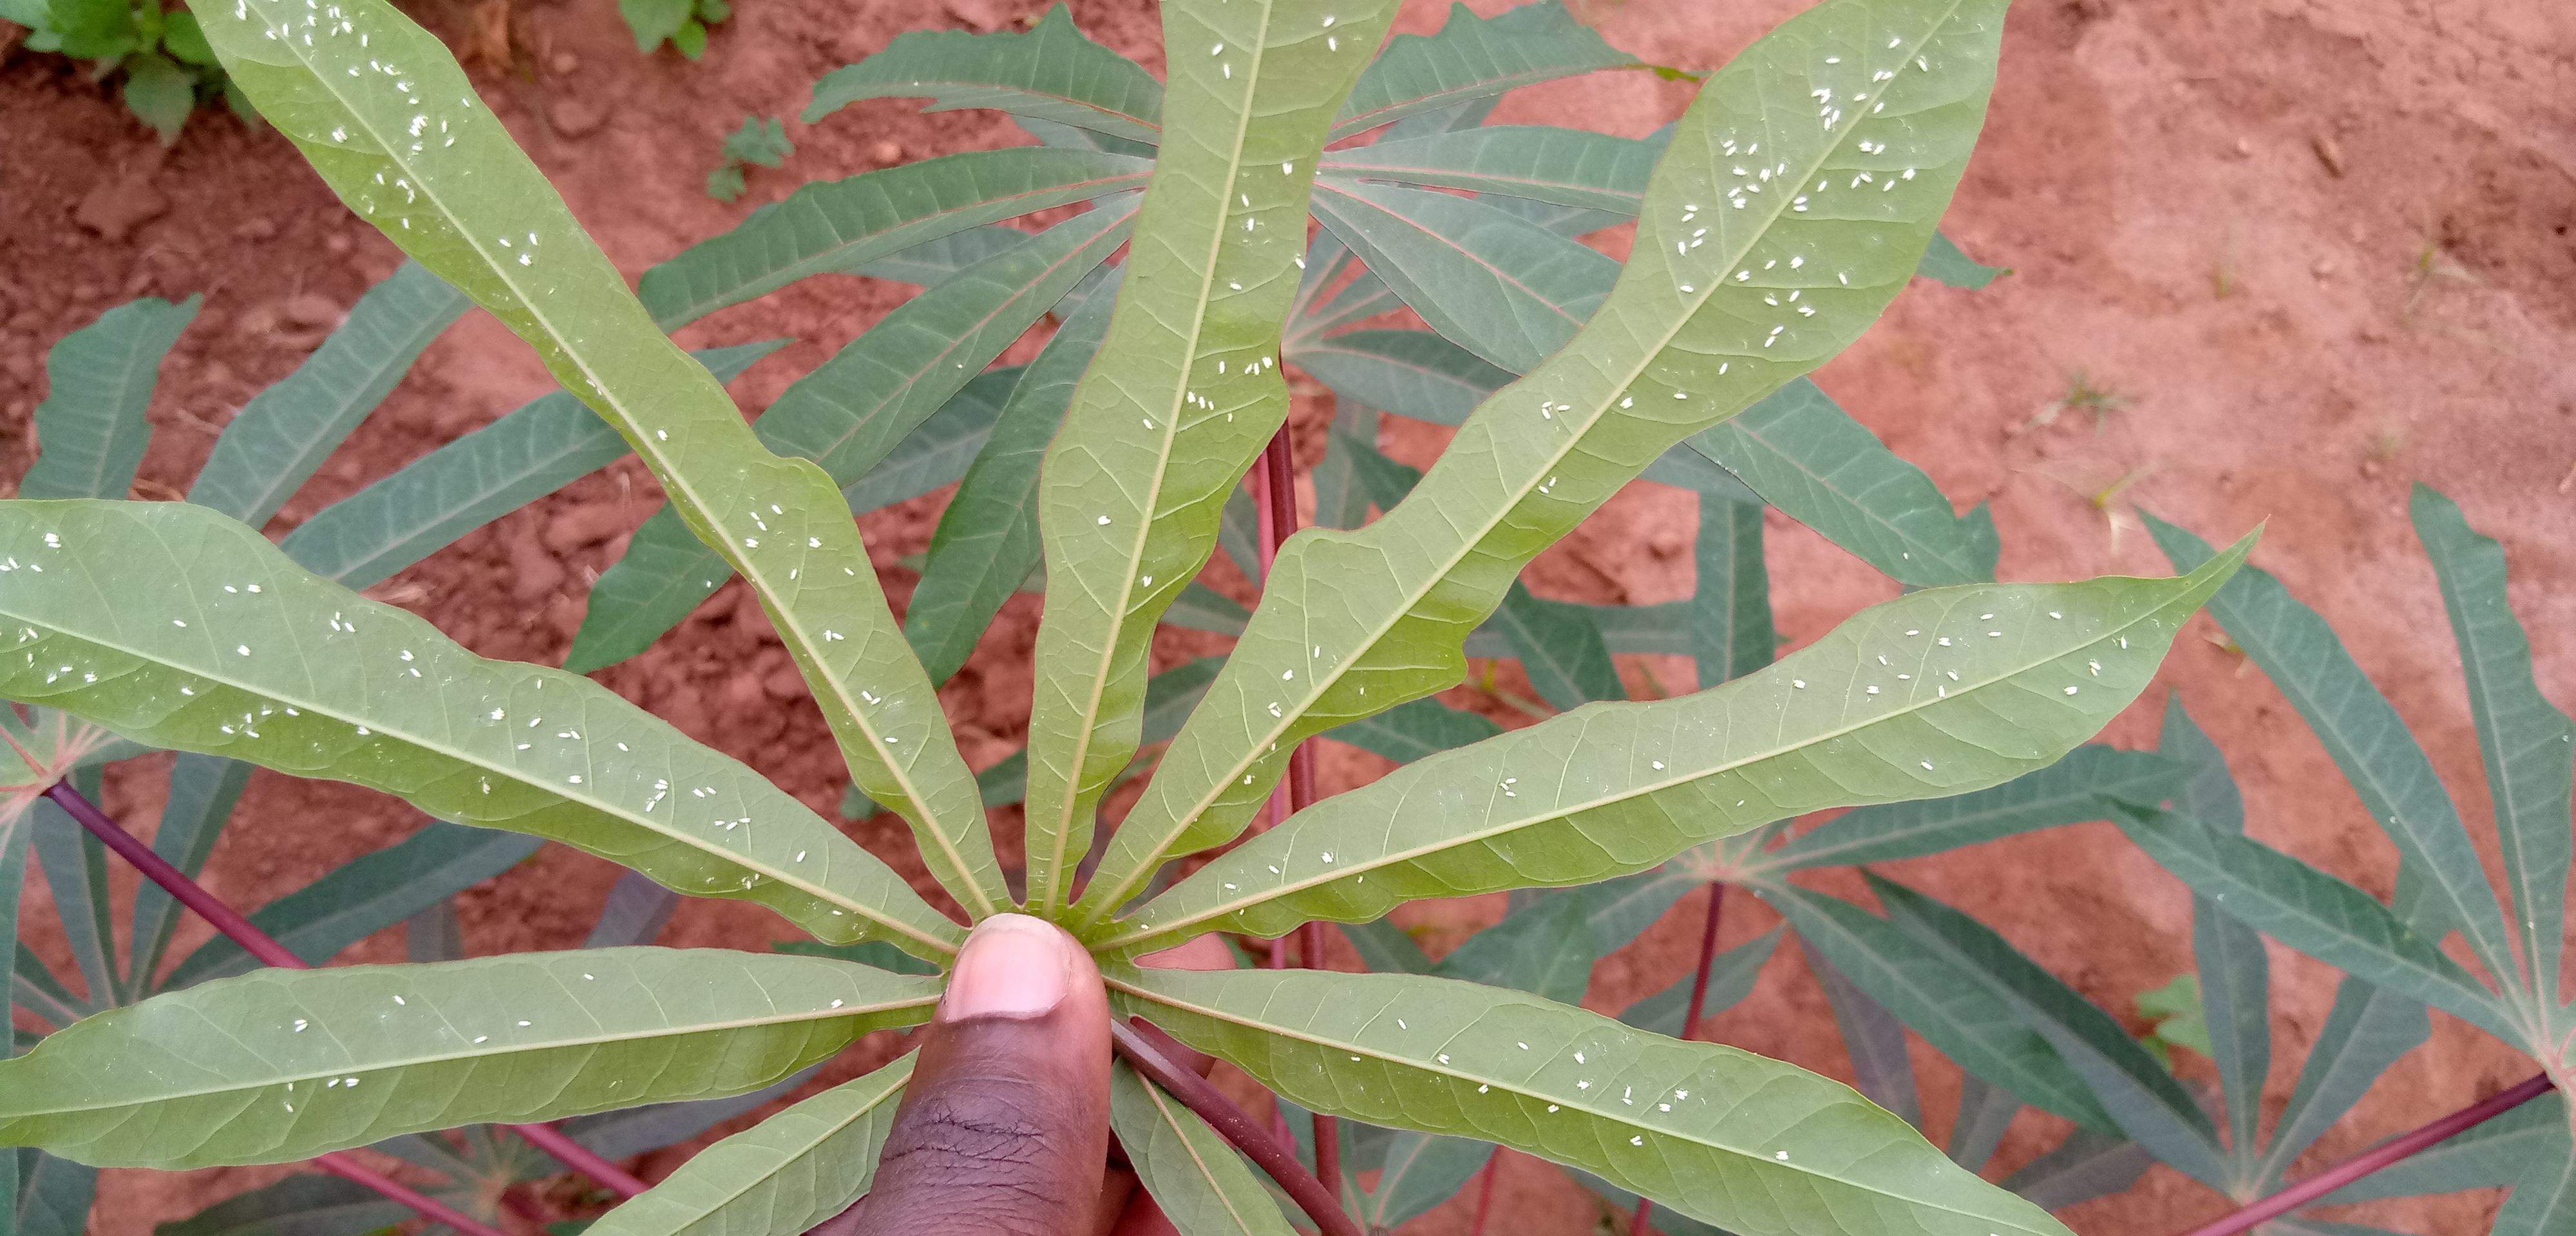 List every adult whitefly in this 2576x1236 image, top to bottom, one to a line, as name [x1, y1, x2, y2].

whitefly [304, 1, 320, 11]
whitefly [238, 1, 247, 12]
whitefly [334, 5, 343, 20]
whitefly [328, 6, 335, 21]
whitefly [234, 8, 248, 22]
whitefly [306, 14, 318, 28]
whitefly [1320, 15, 1338, 30]
whitefly [341, 19, 354, 36]
whitefly [282, 21, 290, 38]
whitefly [265, 30, 278, 42]
whitefly [361, 31, 369, 49]
whitefly [303, 32, 314, 48]
whitefly [1327, 35, 1339, 53]
whitefly [1886, 37, 1904, 51]
whitefly [1210, 42, 1228, 58]
whitefly [1824, 56, 1842, 66]
whitefly [1917, 58, 1930, 75]
whitefly [369, 59, 382, 73]
whitefly [1221, 62, 1234, 82]
whitefly [383, 64, 396, 77]
whitefly [346, 67, 361, 79]
whitefly [1871, 69, 1884, 84]
whitefly [1882, 70, 1894, 82]
whitefly [396, 81, 412, 94]
whitefly [1821, 87, 1832, 97]
whitefly [1809, 88, 1824, 98]
whitefly [1851, 91, 1869, 103]
whitefly [1819, 94, 1831, 106]
whitefly [461, 96, 472, 109]
whitefly [408, 97, 421, 106]
whitefly [1872, 100, 1885, 115]
whitefly [1819, 104, 1832, 118]
whitefly [1831, 108, 1841, 124]
whitefly [416, 115, 428, 128]
whitefly [1823, 116, 1832, 132]
whitefly [412, 117, 422, 132]
whitefly [440, 117, 450, 135]
whitefly [410, 124, 423, 138]
whitefly [408, 127, 419, 138]
whitefly [337, 128, 350, 141]
whitefly [331, 130, 344, 144]
whitefly [444, 136, 456, 149]
whitefly [1721, 138, 1735, 149]
whitefly [1857, 140, 1873, 148]
whitefly [1747, 142, 1759, 156]
whitefly [1871, 143, 1886, 156]
whitefly [410, 144, 424, 153]
whitefly [1725, 145, 1738, 158]
whitefly [1859, 147, 1872, 153]
whitefly [1282, 160, 1289, 176]
whitefly [1776, 162, 1786, 178]
whitefly [1287, 162, 1293, 174]
whitefly [1730, 167, 1748, 178]
whitefly [1758, 167, 1766, 181]
whitefly [1901, 167, 1915, 180]
whitefly [1763, 168, 1772, 184]
whitefly [375, 171, 386, 187]
whitefly [1906, 171, 1916, 183]
whitefly [1859, 173, 1874, 184]
whitefly [1848, 175, 1861, 191]
whitefly [400, 178, 410, 189]
whitefly [1817, 179, 1828, 193]
whitefly [1882, 179, 1895, 194]
whitefly [1744, 183, 1762, 196]
whitefly [1726, 186, 1741, 199]
whitefly [1240, 193, 1251, 209]
whitefly [1731, 196, 1749, 204]
whitefly [1792, 196, 1809, 205]
whitefly [1682, 203, 1699, 213]
whitefly [366, 204, 377, 216]
whitefly [1732, 204, 1745, 211]
whitefly [1791, 204, 1809, 213]
whitefly [1680, 212, 1696, 223]
whitefly [1247, 215, 1256, 234]
whitefly [401, 216, 412, 230]
whitefly [1692, 228, 1708, 239]
whitefly [527, 231, 540, 247]
whitefly [497, 237, 513, 250]
whitefly [1690, 237, 1705, 249]
whitefly [1677, 240, 1687, 257]
whitefly [520, 253, 532, 265]
whitefly [1294, 256, 1307, 271]
whitefly [1790, 256, 1801, 265]
whitefly [518, 257, 531, 267]
whitefly [1763, 257, 1777, 271]
whitefly [1790, 259, 1804, 270]
whitefly [1734, 270, 1750, 279]
whitefly [1835, 272, 1850, 287]
whitefly [1738, 274, 1750, 283]
whitefly [1228, 281, 1244, 293]
whitefly [1678, 284, 1696, 294]
whitefly [1788, 289, 1801, 304]
whitefly [1763, 296, 1779, 308]
whitefly [1796, 305, 1812, 314]
whitefly [1804, 308, 1816, 318]
whitefly [1769, 324, 1785, 336]
whitefly [1763, 334, 1777, 349]
whitefly [1266, 355, 1274, 368]
whitefly [1261, 357, 1270, 370]
whitefly [1218, 359, 1227, 376]
whitefly [1717, 360, 1729, 378]
whitefly [1253, 360, 1260, 377]
whitefly [1244, 362, 1254, 376]
whitefly [1188, 390, 1197, 404]
whitefly [1671, 391, 1690, 402]
whitefly [1198, 395, 1207, 411]
whitefly [1186, 395, 1192, 406]
whitefly [1618, 396, 1633, 407]
whitefly [1207, 398, 1217, 412]
whitefly [1540, 400, 1553, 407]
whitefly [1623, 401, 1633, 410]
whitefly [1555, 404, 1571, 412]
whitefly [1540, 407, 1553, 421]
whitefly [1226, 411, 1235, 424]
whitefly [1142, 417, 1156, 431]
whitefly [661, 429, 669, 439]
whitefly [658, 429, 667, 442]
whitefly [1548, 475, 1558, 488]
whitefly [1537, 484, 1551, 496]
whitefly [771, 503, 784, 516]
whitefly [749, 510, 761, 521]
whitefly [1096, 514, 1111, 520]
whitefly [757, 520, 769, 532]
whitefly [1096, 520, 1113, 526]
whitefly [44, 532, 61, 538]
whitefly [810, 536, 822, 547]
whitefly [43, 537, 61, 543]
whitefly [744, 537, 760, 544]
whitefly [808, 541, 819, 549]
whitefly [46, 542, 63, 550]
whitefly [746, 543, 759, 549]
whitefly [6, 556, 21, 570]
whitefly [29, 562, 44, 574]
whitefly [1, 565, 13, 572]
whitefly [843, 566, 857, 577]
whitefly [788, 567, 799, 582]
whitefly [1142, 574, 1148, 589]
whitefly [1147, 574, 1153, 586]
whitefly [704, 579, 714, 589]
whitefly [247, 583, 263, 588]
whitefly [223, 585, 239, 594]
whitefly [247, 586, 262, 594]
whitefly [334, 609, 342, 622]
whitefly [2047, 610, 2063, 621]
whitefly [1978, 611, 1996, 622]
whitefly [329, 618, 342, 632]
whitefly [171, 619, 189, 629]
whitefly [344, 621, 356, 633]
whitefly [26, 626, 40, 639]
whitefly [1903, 628, 1920, 637]
whitefly [824, 628, 831, 643]
whitefly [1985, 630, 2003, 639]
whitefly [831, 631, 846, 642]
whitefly [18, 633, 29, 644]
whitefly [2119, 634, 2128, 651]
whitefly [1937, 635, 1950, 642]
whitefly [1938, 641, 1952, 648]
whitefly [1312, 643, 1321, 660]
whitefly [239, 644, 252, 653]
whitefly [236, 647, 251, 657]
whitefly [402, 648, 416, 660]
whitefly [26, 651, 35, 663]
whitefly [1877, 653, 1888, 667]
whitefly [399, 655, 412, 662]
whitefly [2087, 660, 2103, 671]
whitefly [59, 665, 75, 674]
whitefly [2089, 666, 2099, 677]
whitefly [409, 667, 423, 679]
whitefly [1282, 668, 1293, 680]
whitefly [1945, 669, 1961, 682]
whitefly [45, 671, 59, 685]
whitefly [1895, 671, 1913, 681]
whitefly [83, 672, 97, 679]
whitefly [1285, 673, 1294, 681]
whitefly [86, 677, 100, 684]
whitefly [535, 677, 545, 691]
whitefly [1792, 679, 1806, 686]
whitefly [1792, 682, 1804, 689]
whitefly [1937, 682, 1947, 699]
whitefly [1866, 684, 1879, 689]
whitefly [1358, 684, 1367, 697]
whitefly [2062, 685, 2079, 691]
whitefly [180, 686, 196, 697]
whitefly [1866, 689, 1880, 695]
whitefly [861, 689, 873, 702]
whitefly [2065, 690, 2078, 697]
whitefly [870, 696, 882, 706]
whitefly [1267, 700, 1279, 710]
whitefly [285, 706, 301, 718]
whitefly [493, 707, 507, 714]
whitefly [260, 708, 275, 716]
whitefly [1269, 708, 1283, 719]
whitefly [490, 710, 504, 717]
whitefly [245, 711, 255, 725]
whitefly [491, 715, 504, 721]
whitefly [527, 715, 545, 729]
whitefly [355, 724, 372, 736]
whitefly [220, 725, 235, 736]
whitefly [245, 727, 262, 740]
whitefly [570, 729, 583, 741]
whitefly [556, 731, 571, 740]
whitefly [884, 736, 900, 745]
whitefly [616, 741, 630, 753]
whitefly [1269, 741, 1278, 753]
whitefly [516, 742, 533, 752]
whitefly [1652, 759, 1665, 769]
whitefly [1919, 760, 1934, 772]
whitefly [1651, 763, 1662, 771]
whitefly [1245, 773, 1255, 786]
whitefly [569, 774, 582, 780]
whitefly [1504, 777, 1518, 785]
whitefly [658, 778, 670, 786]
whitefly [568, 778, 583, 785]
whitefly [1242, 778, 1248, 786]
whitefly [482, 782, 493, 790]
whitefly [1499, 782, 1510, 792]
whitefly [653, 783, 669, 790]
whitefly [705, 784, 718, 797]
whitefly [692, 787, 706, 799]
whitefly [482, 788, 492, 795]
whitefly [654, 789, 667, 801]
whitefly [1504, 791, 1517, 798]
whitefly [645, 800, 655, 813]
whitefly [738, 816, 752, 825]
whitefly [713, 819, 726, 827]
whitefly [726, 820, 739, 832]
whitefly [795, 848, 808, 864]
whitefly [1323, 850, 1334, 865]
whitefly [1321, 854, 1329, 864]
whitefly [1267, 863, 1283, 876]
whitefly [753, 872, 761, 883]
whitefly [1356, 874, 1365, 885]
whitefly [746, 879, 753, 892]
whitefly [1222, 881, 1238, 891]
whitefly [1238, 907, 1246, 918]
whitefly [831, 909, 844, 918]
whitefly [1139, 922, 1151, 932]
whitefly [583, 972, 597, 982]
whitefly [392, 993, 408, 1007]
whitefly [830, 998, 842, 1006]
whitefly [831, 1000, 844, 1009]
whitefly [1396, 1016, 1408, 1031]
whitefly [293, 1018, 307, 1024]
whitefly [515, 1019, 534, 1027]
whitefly [294, 1022, 309, 1034]
whitefly [472, 1035, 490, 1045]
whitefly [1517, 1040, 1530, 1052]
whitefly [1577, 1051, 1586, 1062]
whitefly [1439, 1052, 1451, 1061]
whitefly [1573, 1052, 1582, 1065]
whitefly [1349, 1055, 1363, 1063]
whitefly [1437, 1056, 1450, 1066]
whitefly [327, 1077, 341, 1090]
whitefly [345, 1077, 361, 1083]
whitefly [1576, 1080, 1588, 1088]
whitefly [287, 1081, 295, 1094]
whitefly [346, 1082, 359, 1089]
whitefly [1477, 1082, 1488, 1093]
whitefly [1580, 1082, 1591, 1091]
whitefly [1624, 1084, 1632, 1098]
whitefly [1482, 1086, 1490, 1095]
whitefly [1674, 1089, 1689, 1098]
whitefly [1674, 1093, 1685, 1101]
whitefly [1620, 1097, 1636, 1107]
whitefly [1657, 1102, 1672, 1107]
whitefly [285, 1103, 295, 1115]
whitefly [1547, 1103, 1557, 1110]
whitefly [1548, 1105, 1560, 1114]
whitefly [1658, 1107, 1672, 1113]
whitefly [1628, 1134, 1642, 1143]
whitefly [1633, 1140, 1643, 1147]
whitefly [1774, 1149, 1788, 1155]
whitefly [1775, 1155, 1790, 1161]